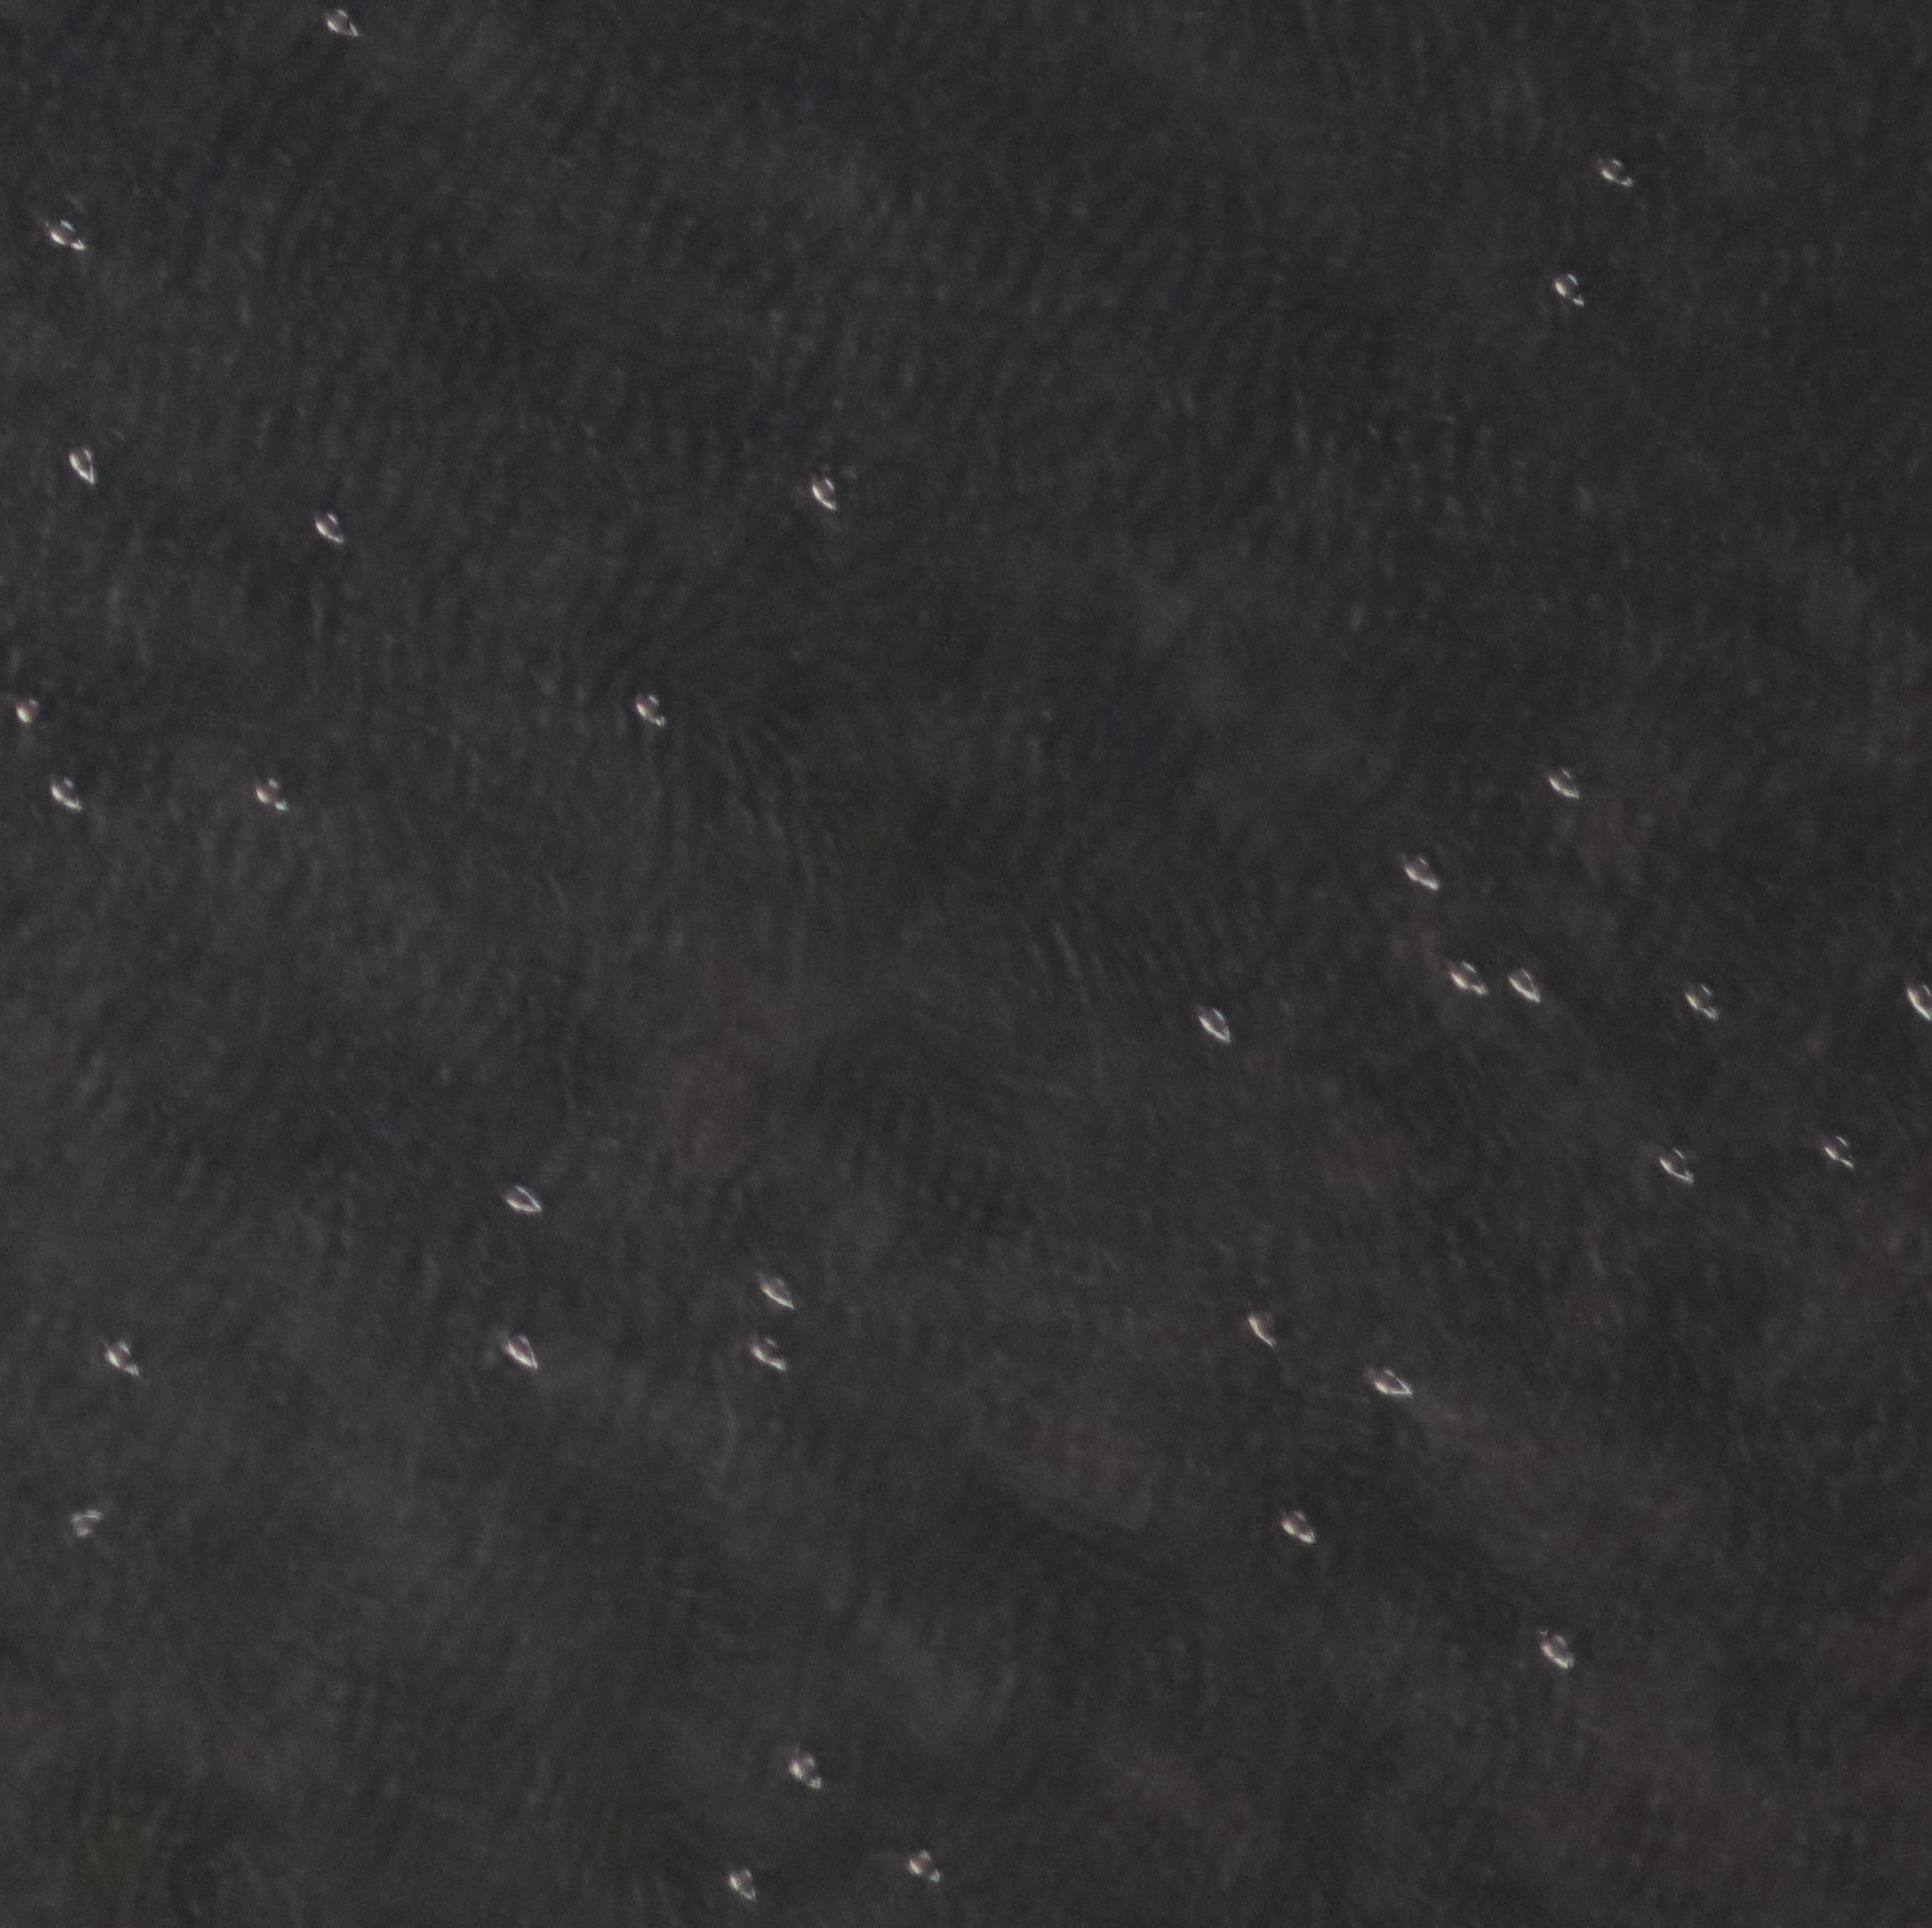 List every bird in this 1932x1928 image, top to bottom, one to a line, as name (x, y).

brant (340, 22)
brant (1615, 171)
brant (64, 234)
brant (1569, 289)
brant (83, 464)
brant (824, 491)
brant (329, 528)
brant (648, 709)
brant (28, 710)
brant (1561, 782)
brant (65, 792)
brant (269, 795)
brant (1421, 870)
brant (1467, 977)
brant (1526, 984)
brant (1921, 998)
brant (1702, 1000)
brant (1215, 1022)
brant (1838, 1151)
brant (1675, 1164)
brant (518, 1200)
brant (778, 1290)
brant (1262, 1325)
brant (513, 1347)
brant (766, 1352)
brant (120, 1357)
brant (1386, 1381)
brant (1297, 1524)
brant (86, 1528)
brant (1556, 1649)
brant (801, 1769)
brant (923, 1866)
brant (740, 1883)